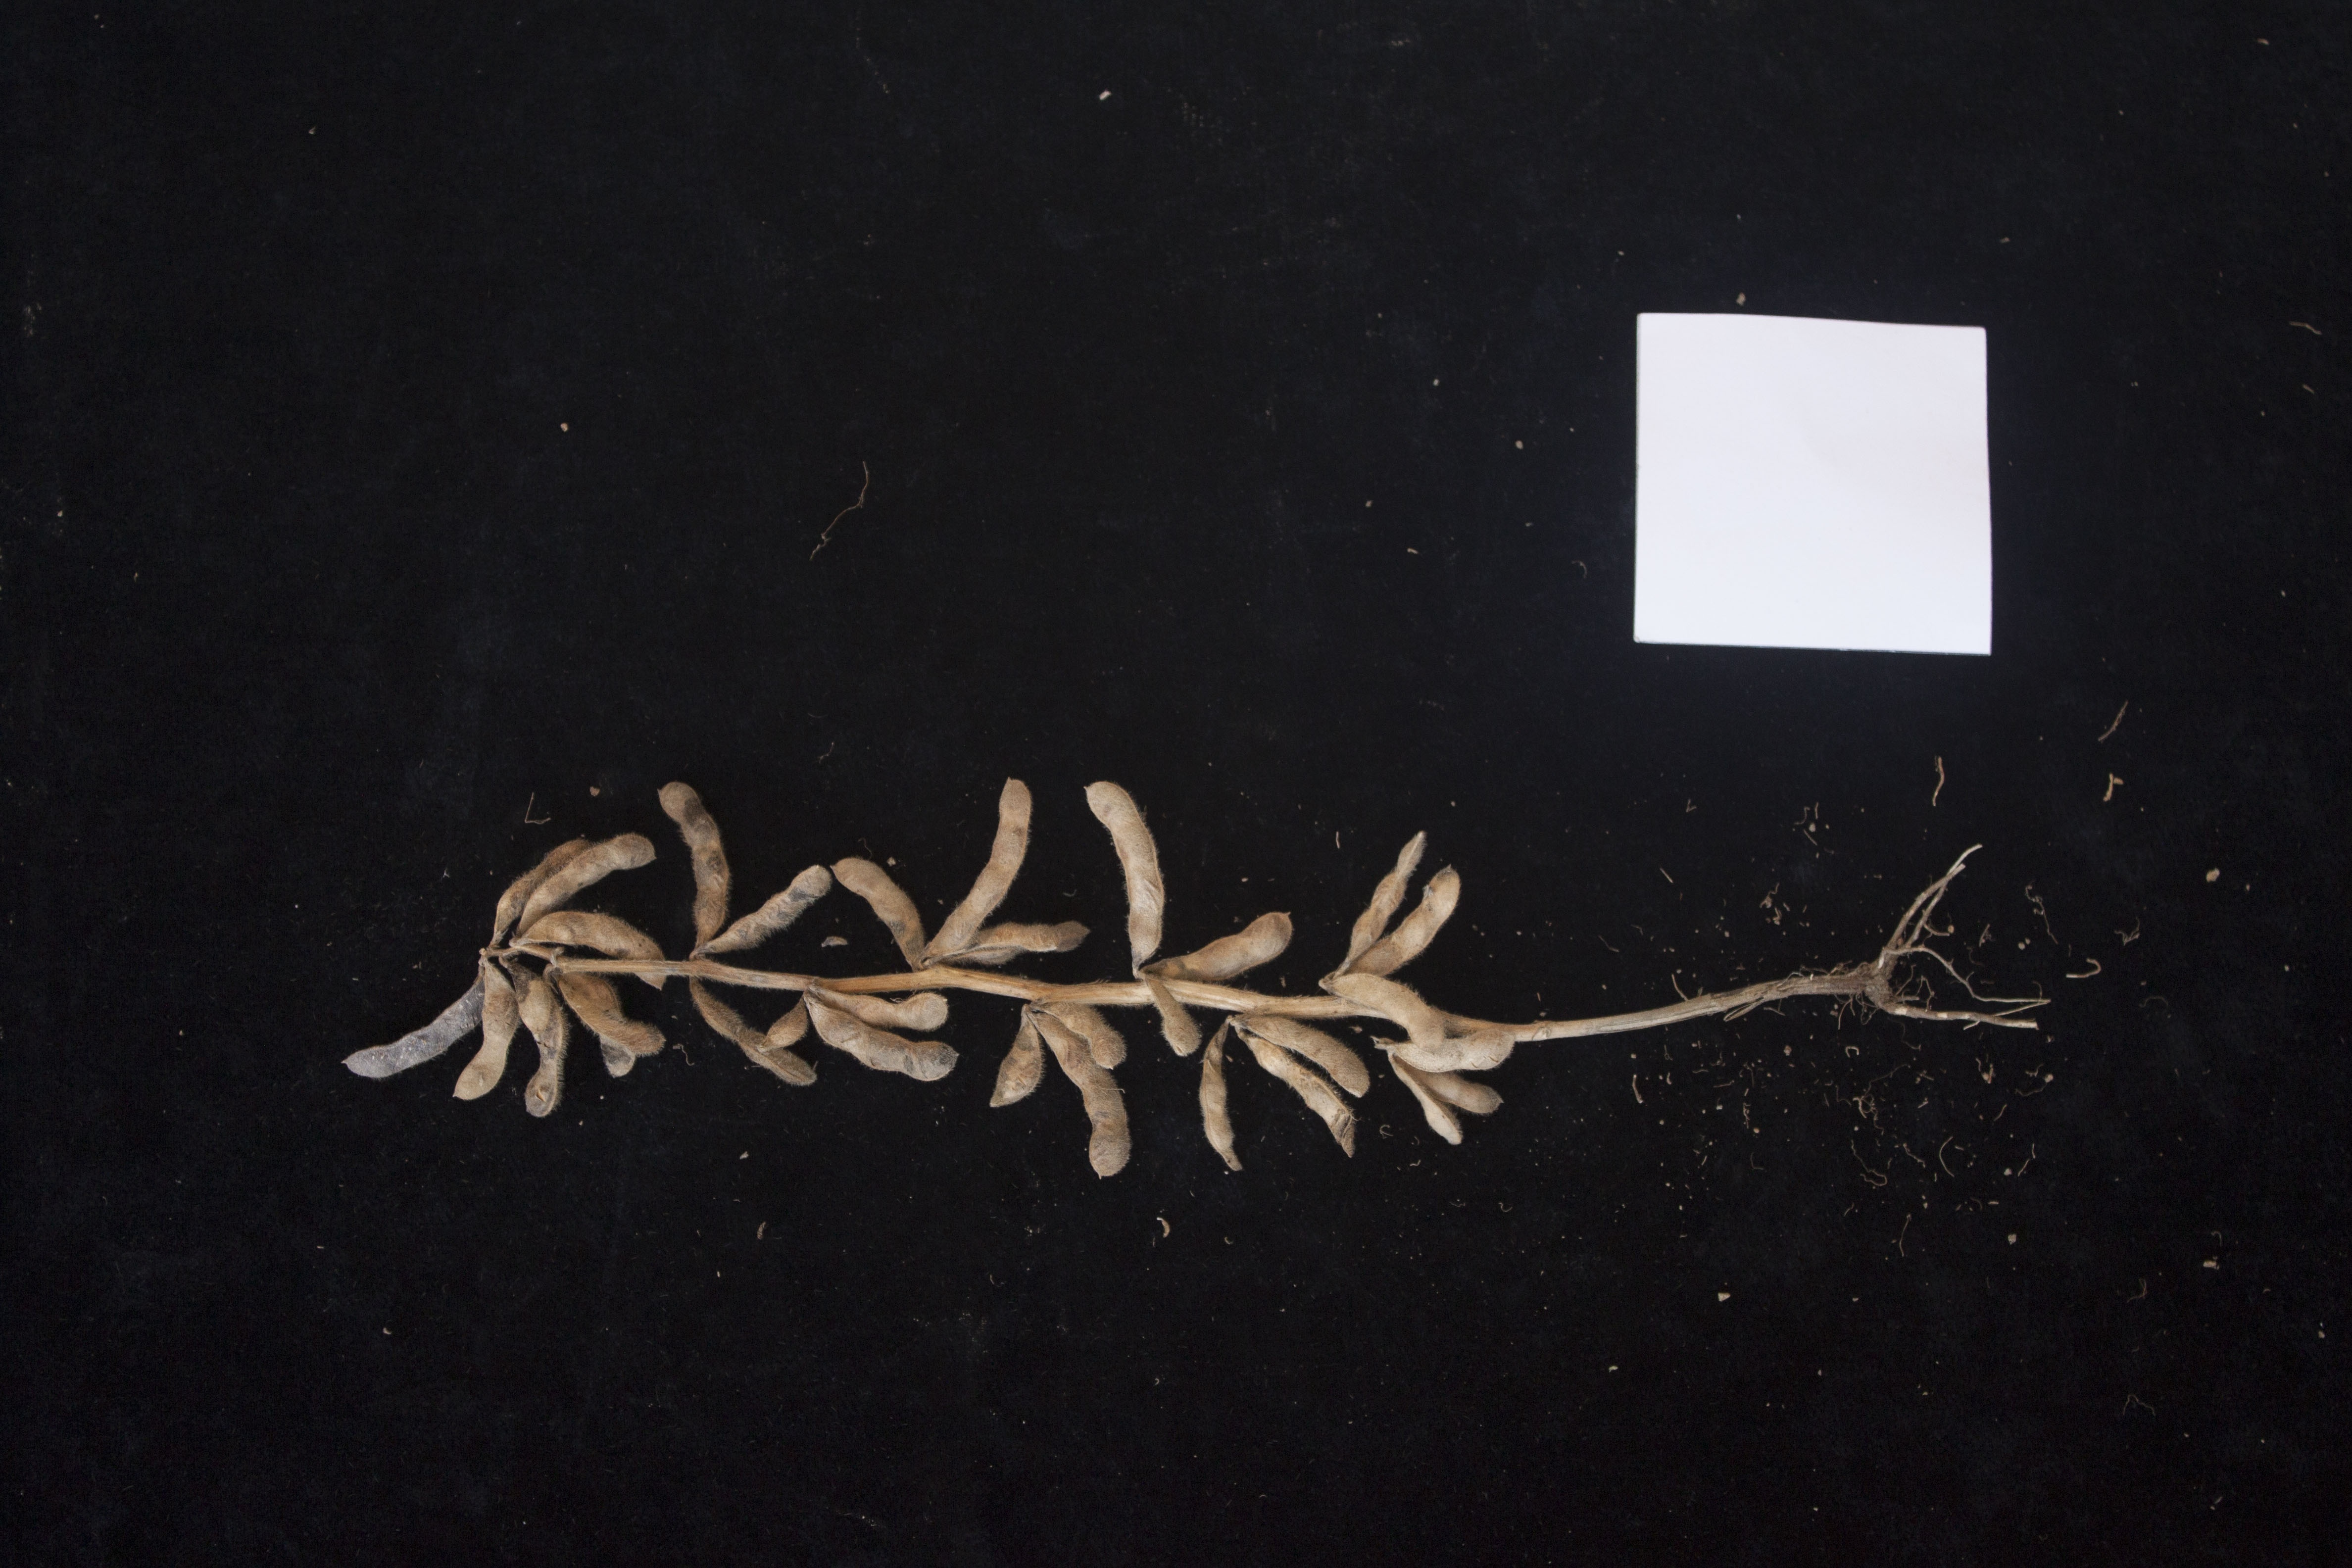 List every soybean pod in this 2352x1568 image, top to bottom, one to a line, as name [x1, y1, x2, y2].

soybean pod [921, 780, 1029, 962]
soybean pod [1088, 784, 1165, 973]
soybean pod [656, 785, 728, 944]
soybean pod [1332, 833, 1424, 977]
soybean pod [518, 836, 653, 932]
soybean pod [490, 841, 589, 950]
soybean pod [831, 859, 923, 974]
soybean pod [702, 866, 830, 953]
soybean pod [1347, 868, 1460, 976]
soybean pod [518, 912, 668, 991]
soybean pod [1144, 913, 1290, 984]
soybean pod [962, 922, 1090, 953]
soybean pod [452, 961, 520, 1099]
soybean pod [503, 962, 567, 1117]
soybean pod [343, 963, 483, 1079]
soybean pod [1323, 973, 1443, 1043]
soybean pod [1140, 976, 1201, 1057]
soybean pod [690, 981, 816, 1087]
soybean pod [558, 982, 665, 1055]
soybean pod [807, 987, 948, 1030]
soybean pod [760, 1000, 807, 1048]
soybean pod [803, 1000, 959, 1080]
soybean pod [1033, 1004, 1125, 1067]
soybean pod [987, 1010, 1042, 1107]
soybean pod [1029, 1015, 1129, 1177]
soybean pod [1233, 1018, 1371, 1097]
soybean pod [1197, 1023, 1242, 1170]
soybean pod [1381, 1029, 1514, 1073]
soybean pod [1233, 1029, 1354, 1159]
soybean pod [1392, 1061, 1461, 1144]
soybean pod [1408, 1073, 1501, 1114]